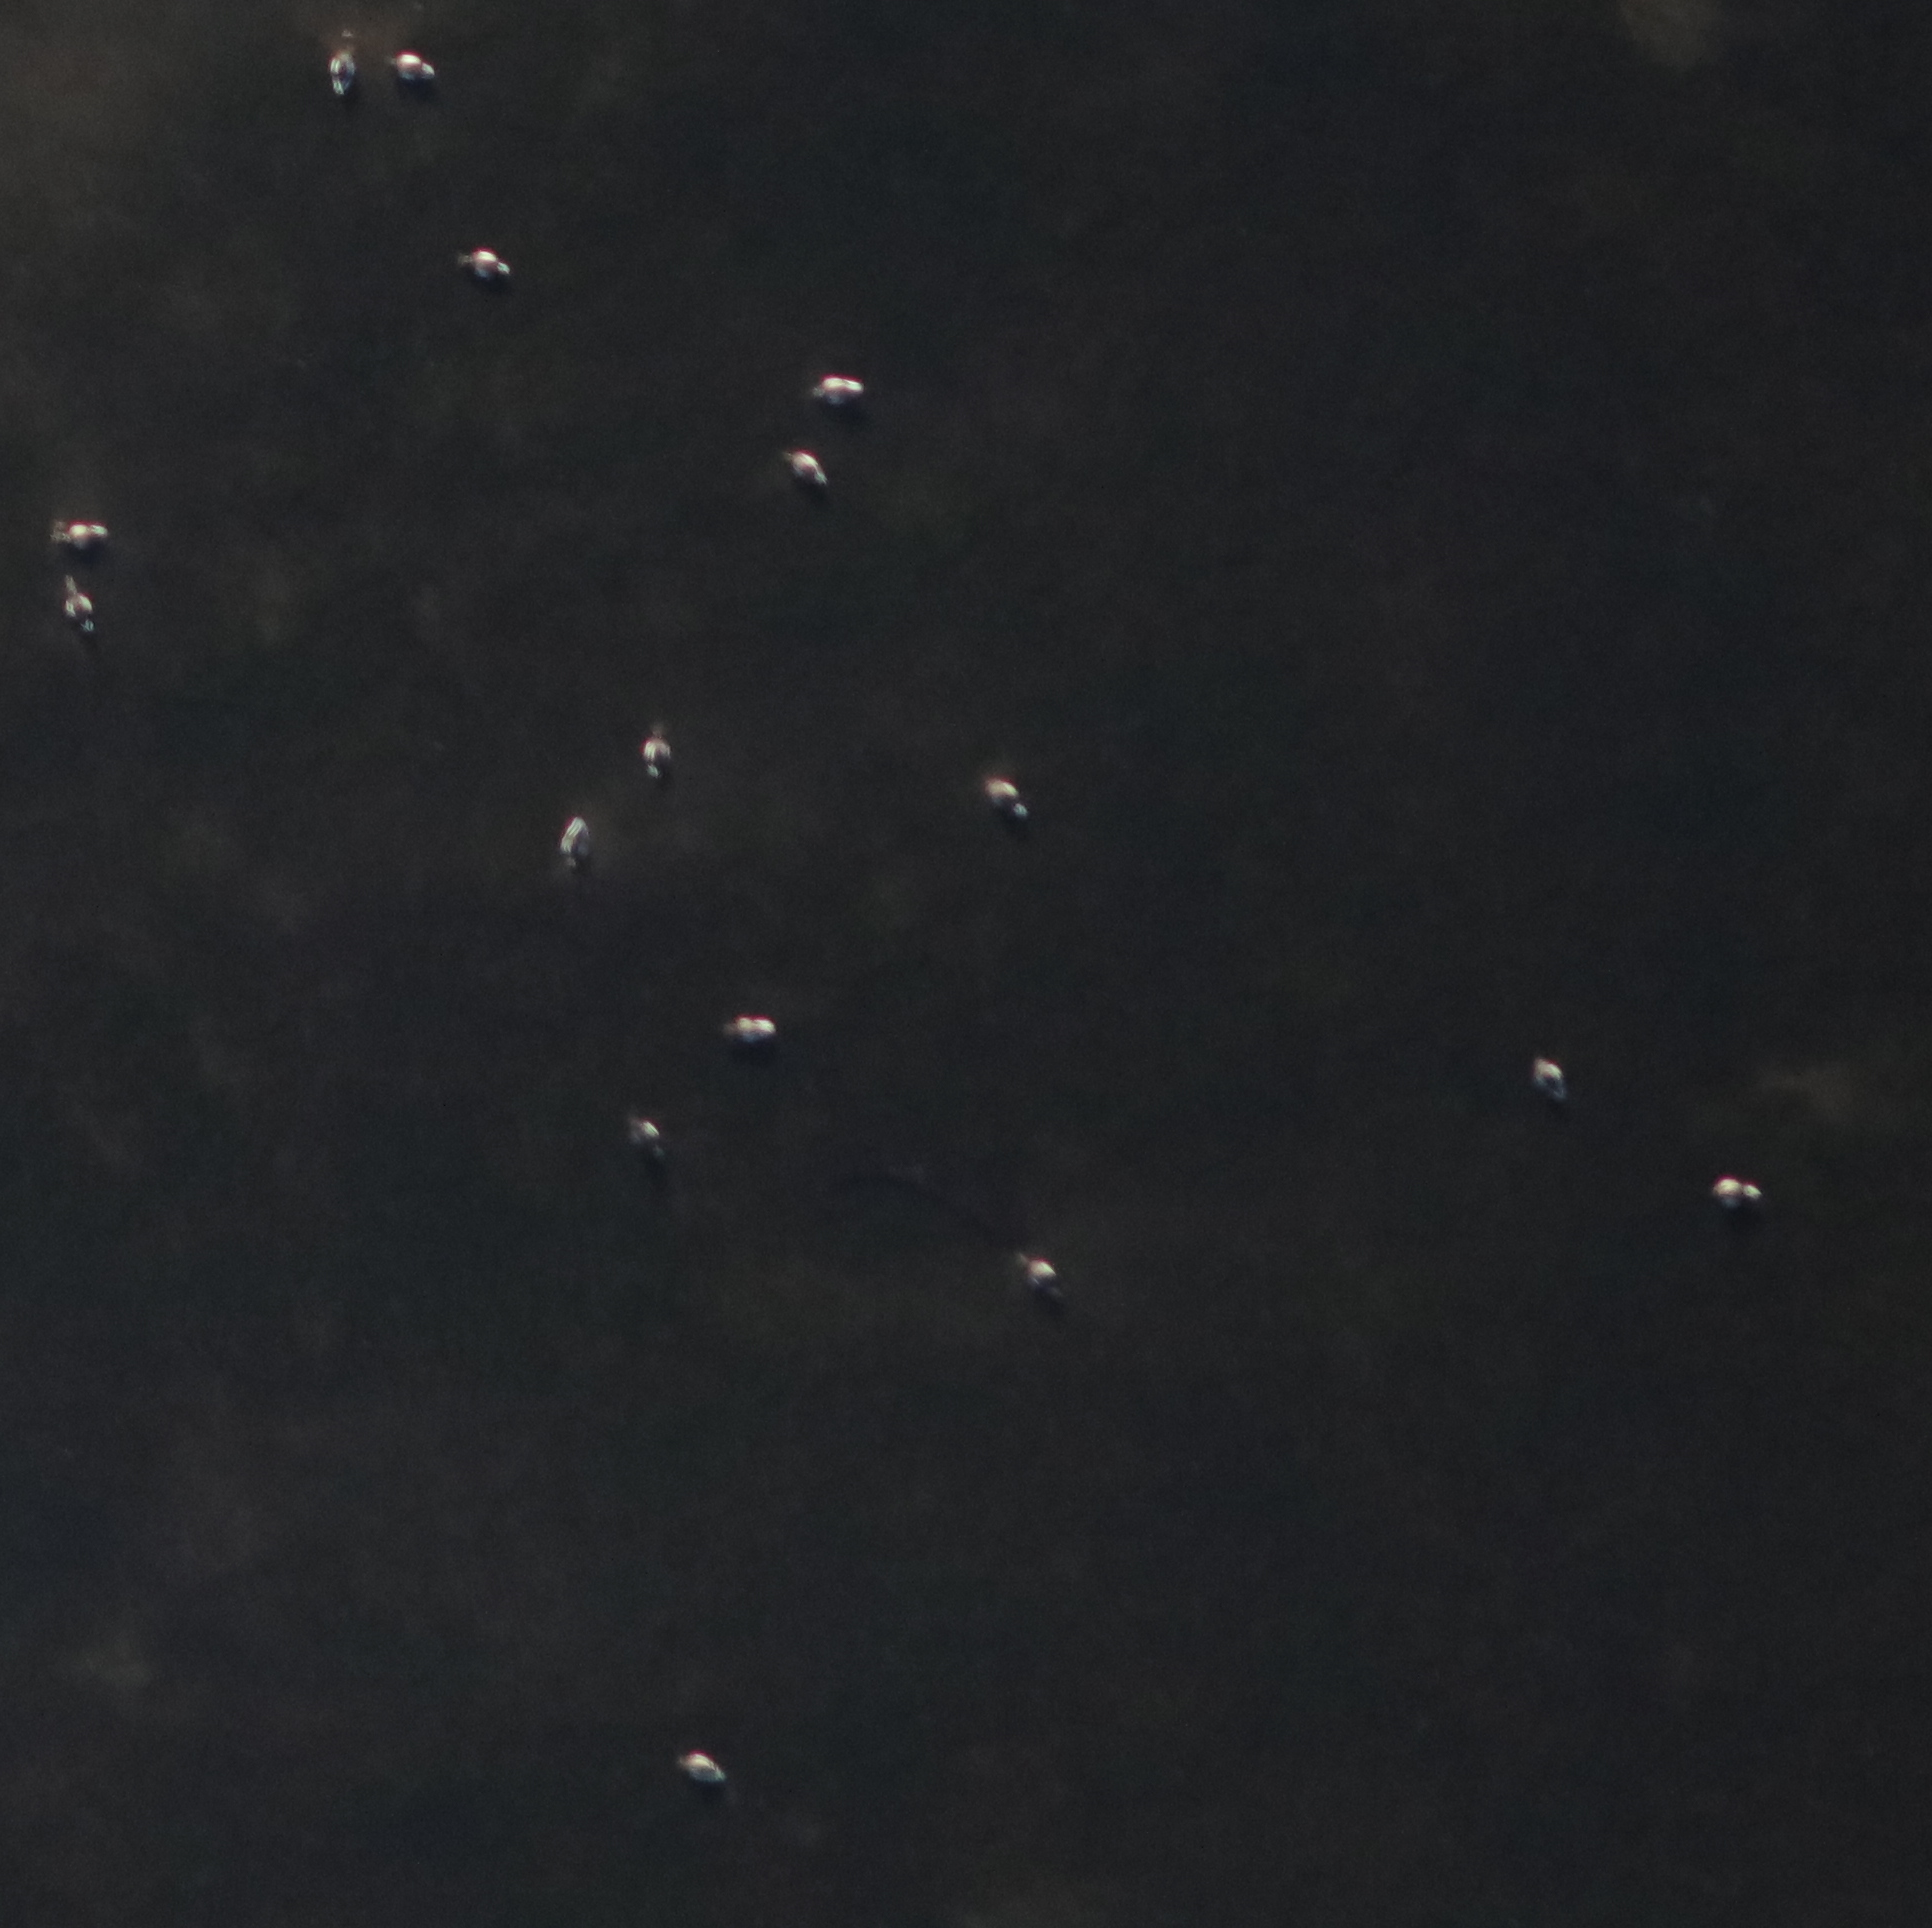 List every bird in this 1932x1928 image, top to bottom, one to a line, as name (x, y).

brant (347, 62)
brant (414, 69)
brant (483, 265)
brant (847, 384)
brant (808, 463)
brant (85, 533)
brant (79, 607)
brant (656, 754)
brant (1005, 798)
brant (570, 842)
brant (747, 1026)
brant (1550, 1078)
brant (653, 1134)
brant (1734, 1193)
brant (1047, 1270)
brant (702, 1767)